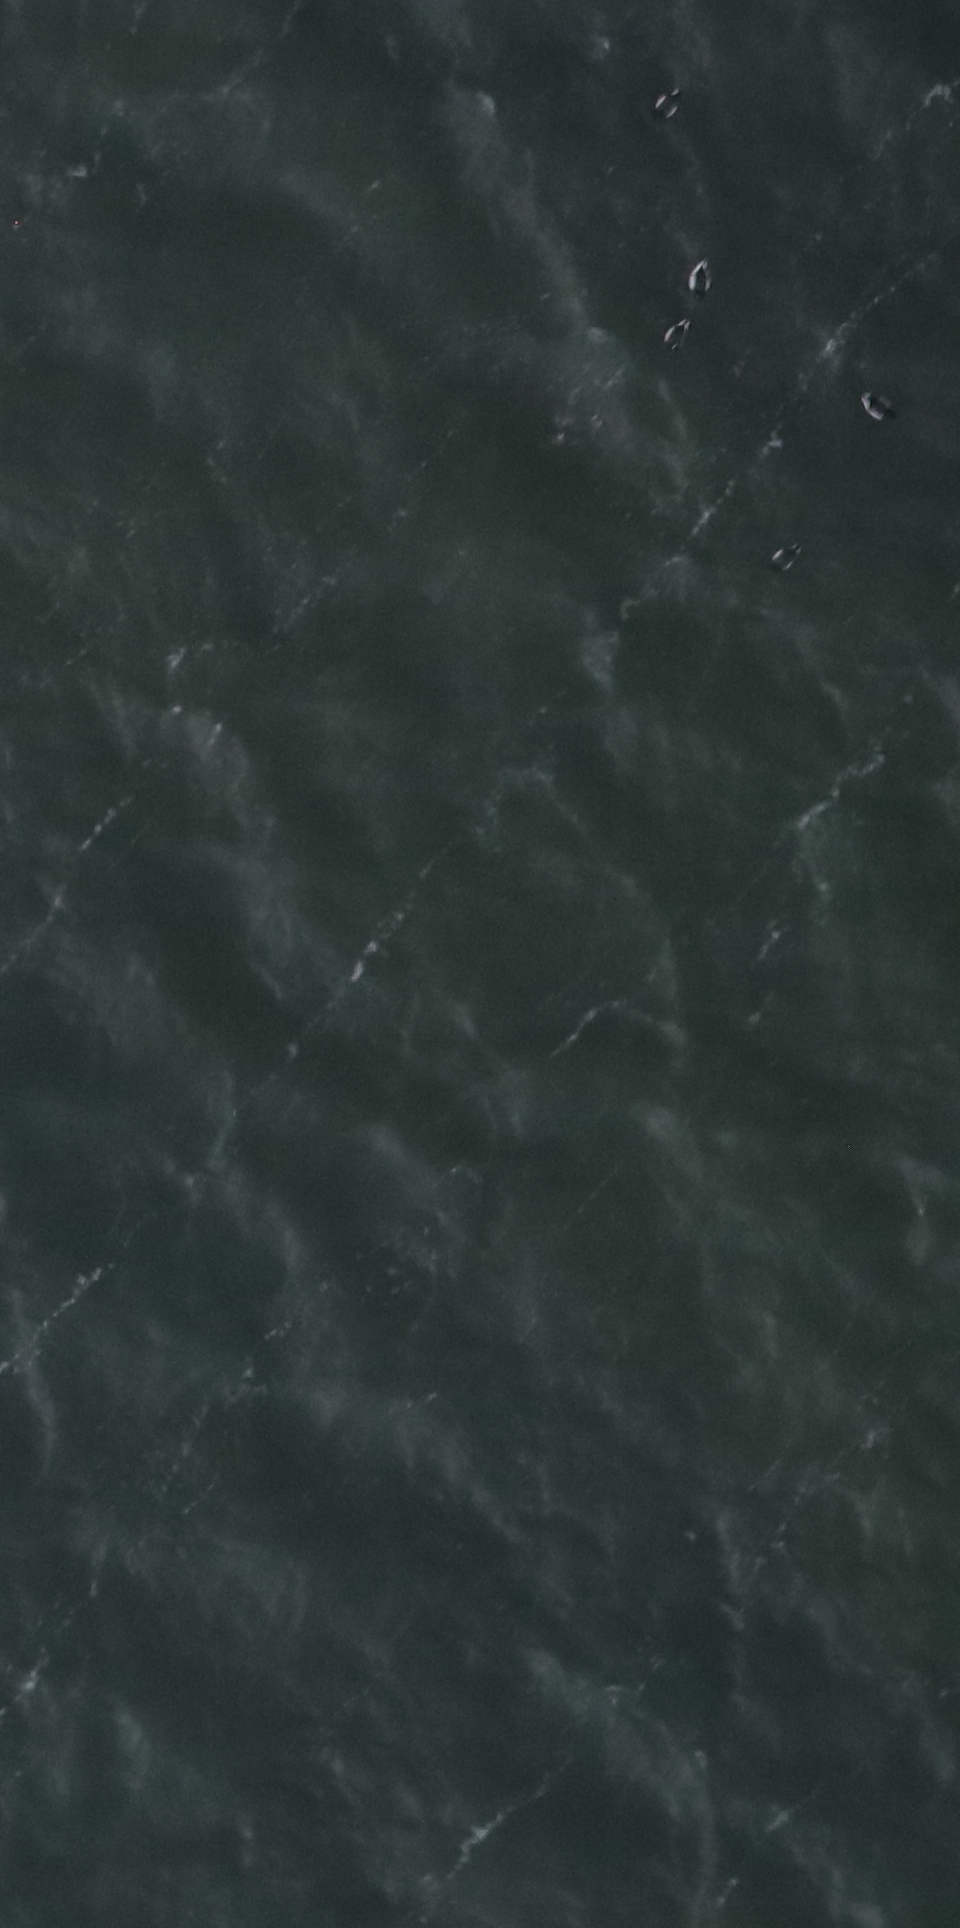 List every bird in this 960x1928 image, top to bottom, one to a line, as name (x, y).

brant (667, 107)
brant (700, 279)
brant (676, 338)
brant (876, 407)
brant (784, 557)